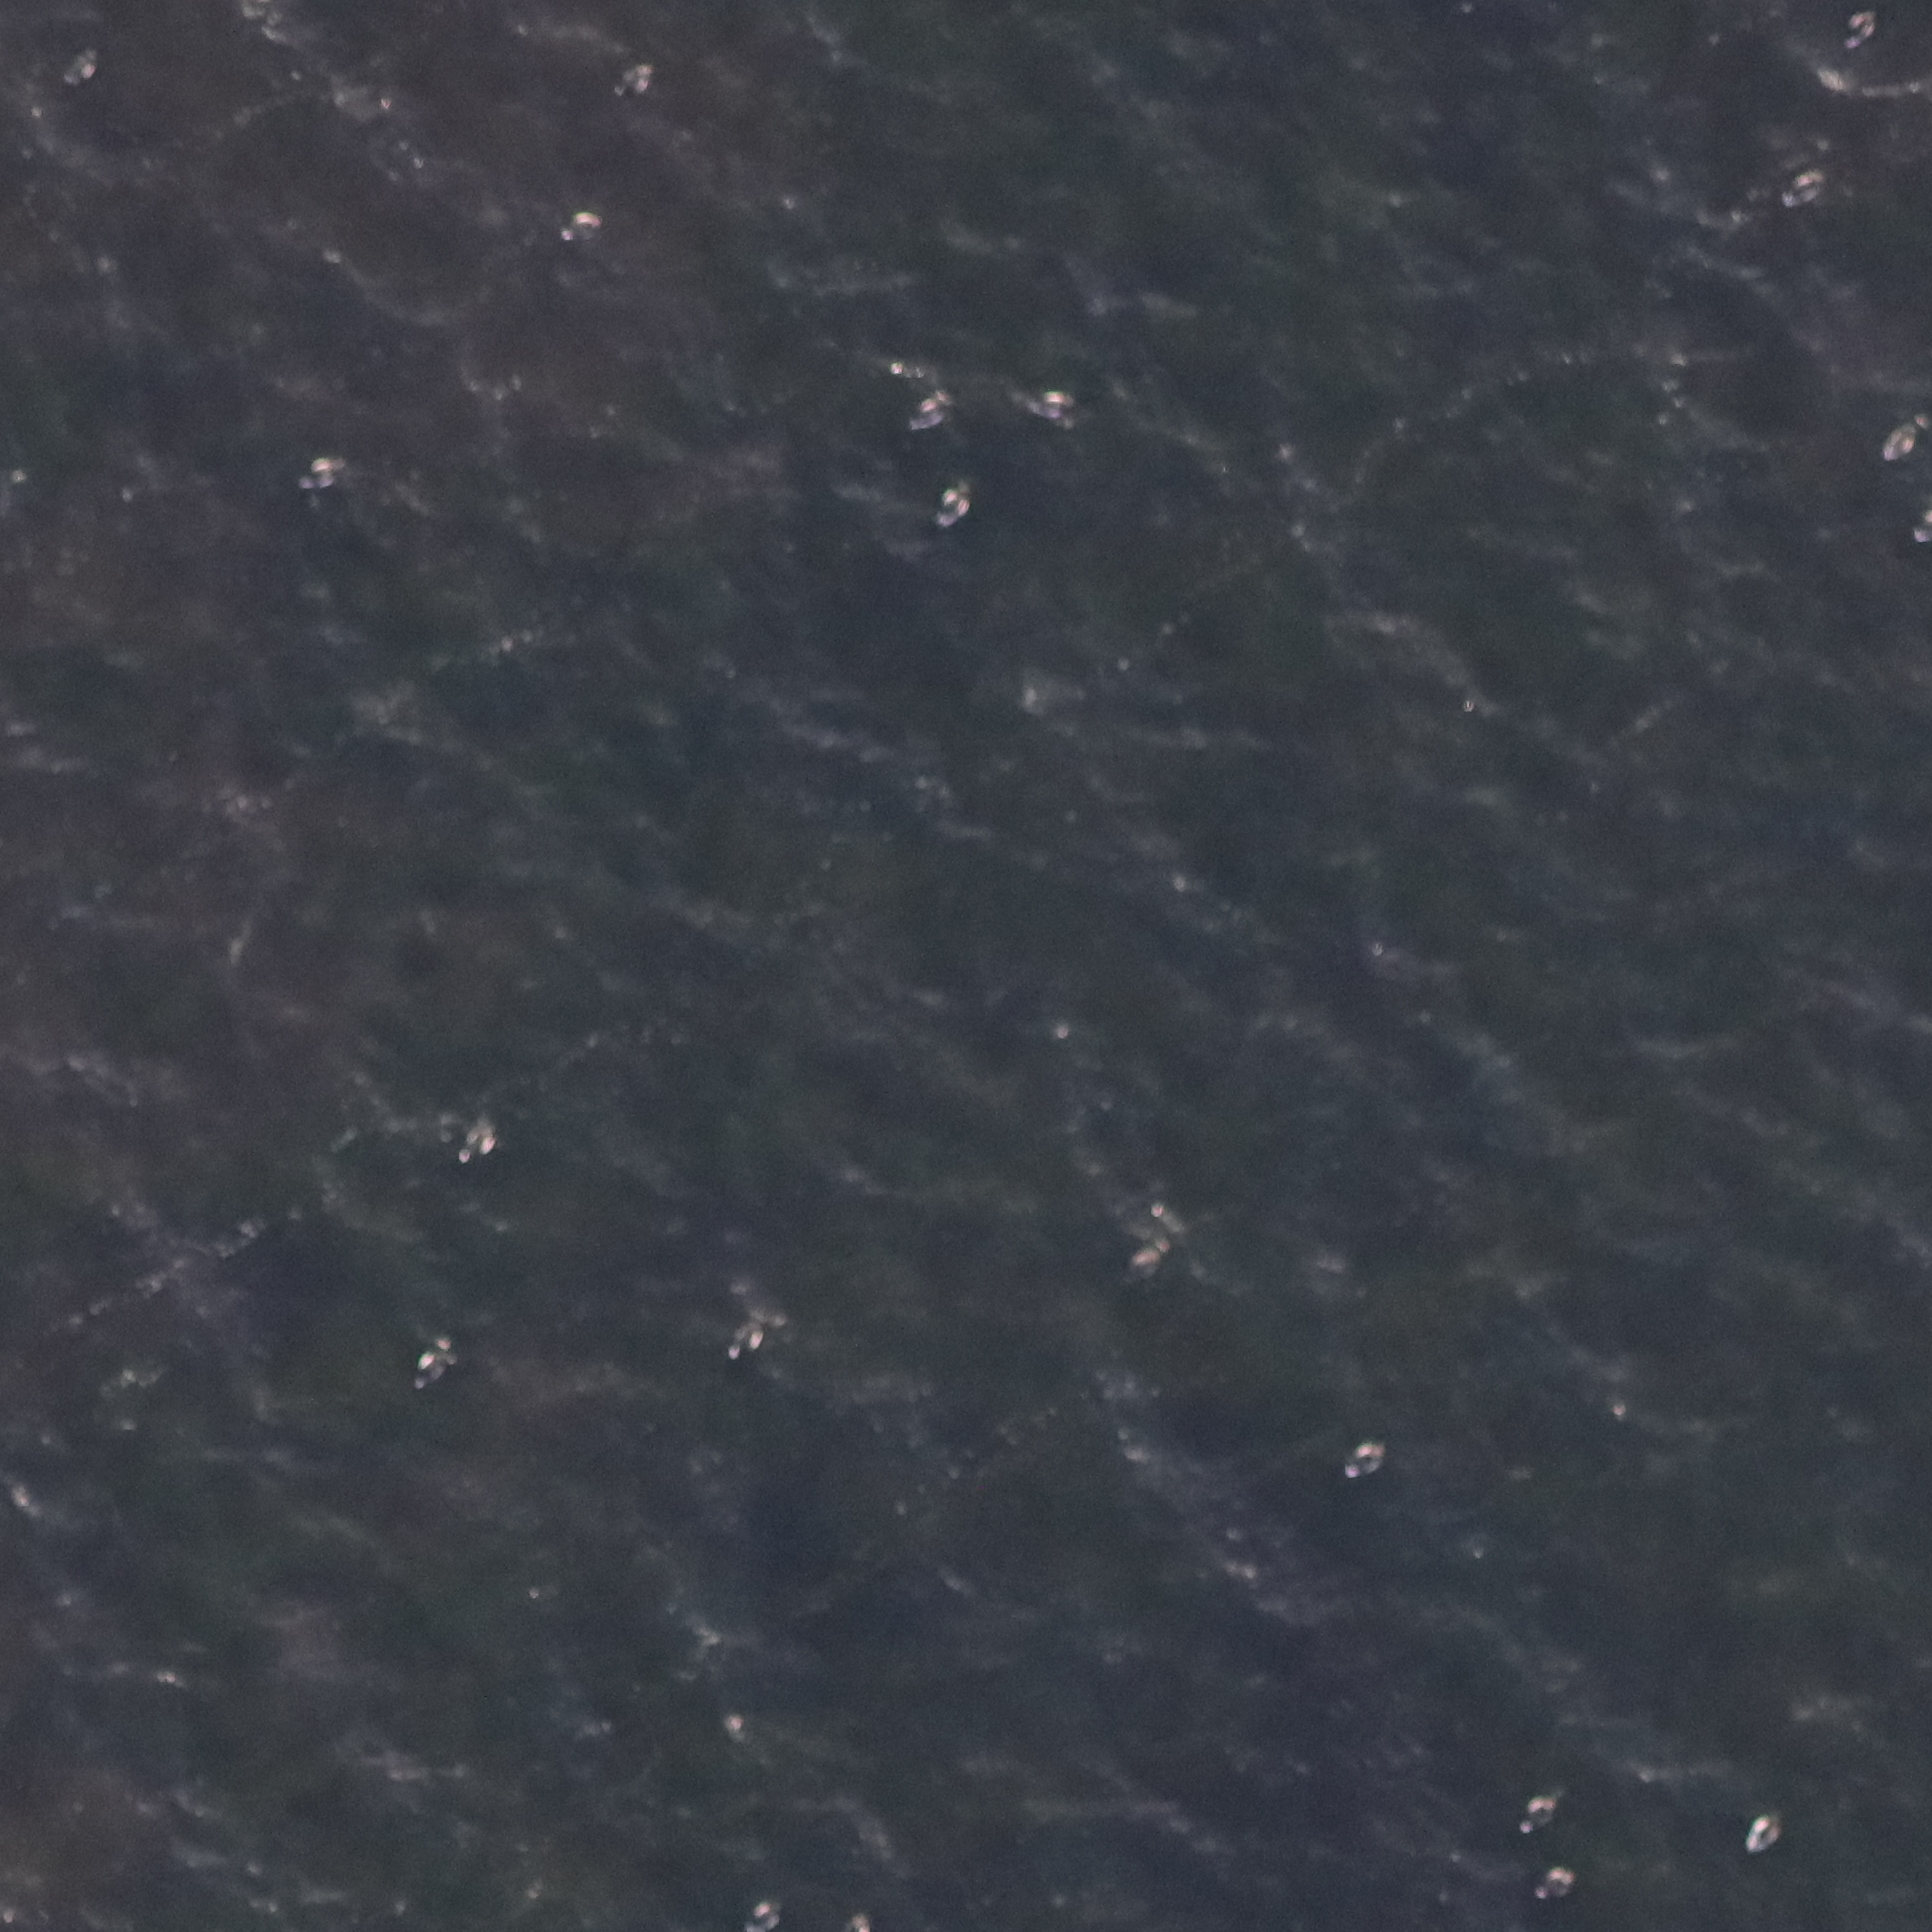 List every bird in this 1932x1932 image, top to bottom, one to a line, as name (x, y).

brant (1860, 30)
brant (81, 65)
brant (637, 77)
brant (1804, 185)
brant (583, 223)
brant (1059, 407)
brant (933, 411)
brant (1901, 444)
brant (322, 477)
brant (952, 502)
brant (475, 1139)
brant (1146, 1263)
brant (749, 1341)
brant (432, 1367)
brant (1363, 1455)
brant (1538, 1816)
brant (1765, 1830)
brant (1555, 1883)
brant (763, 1915)